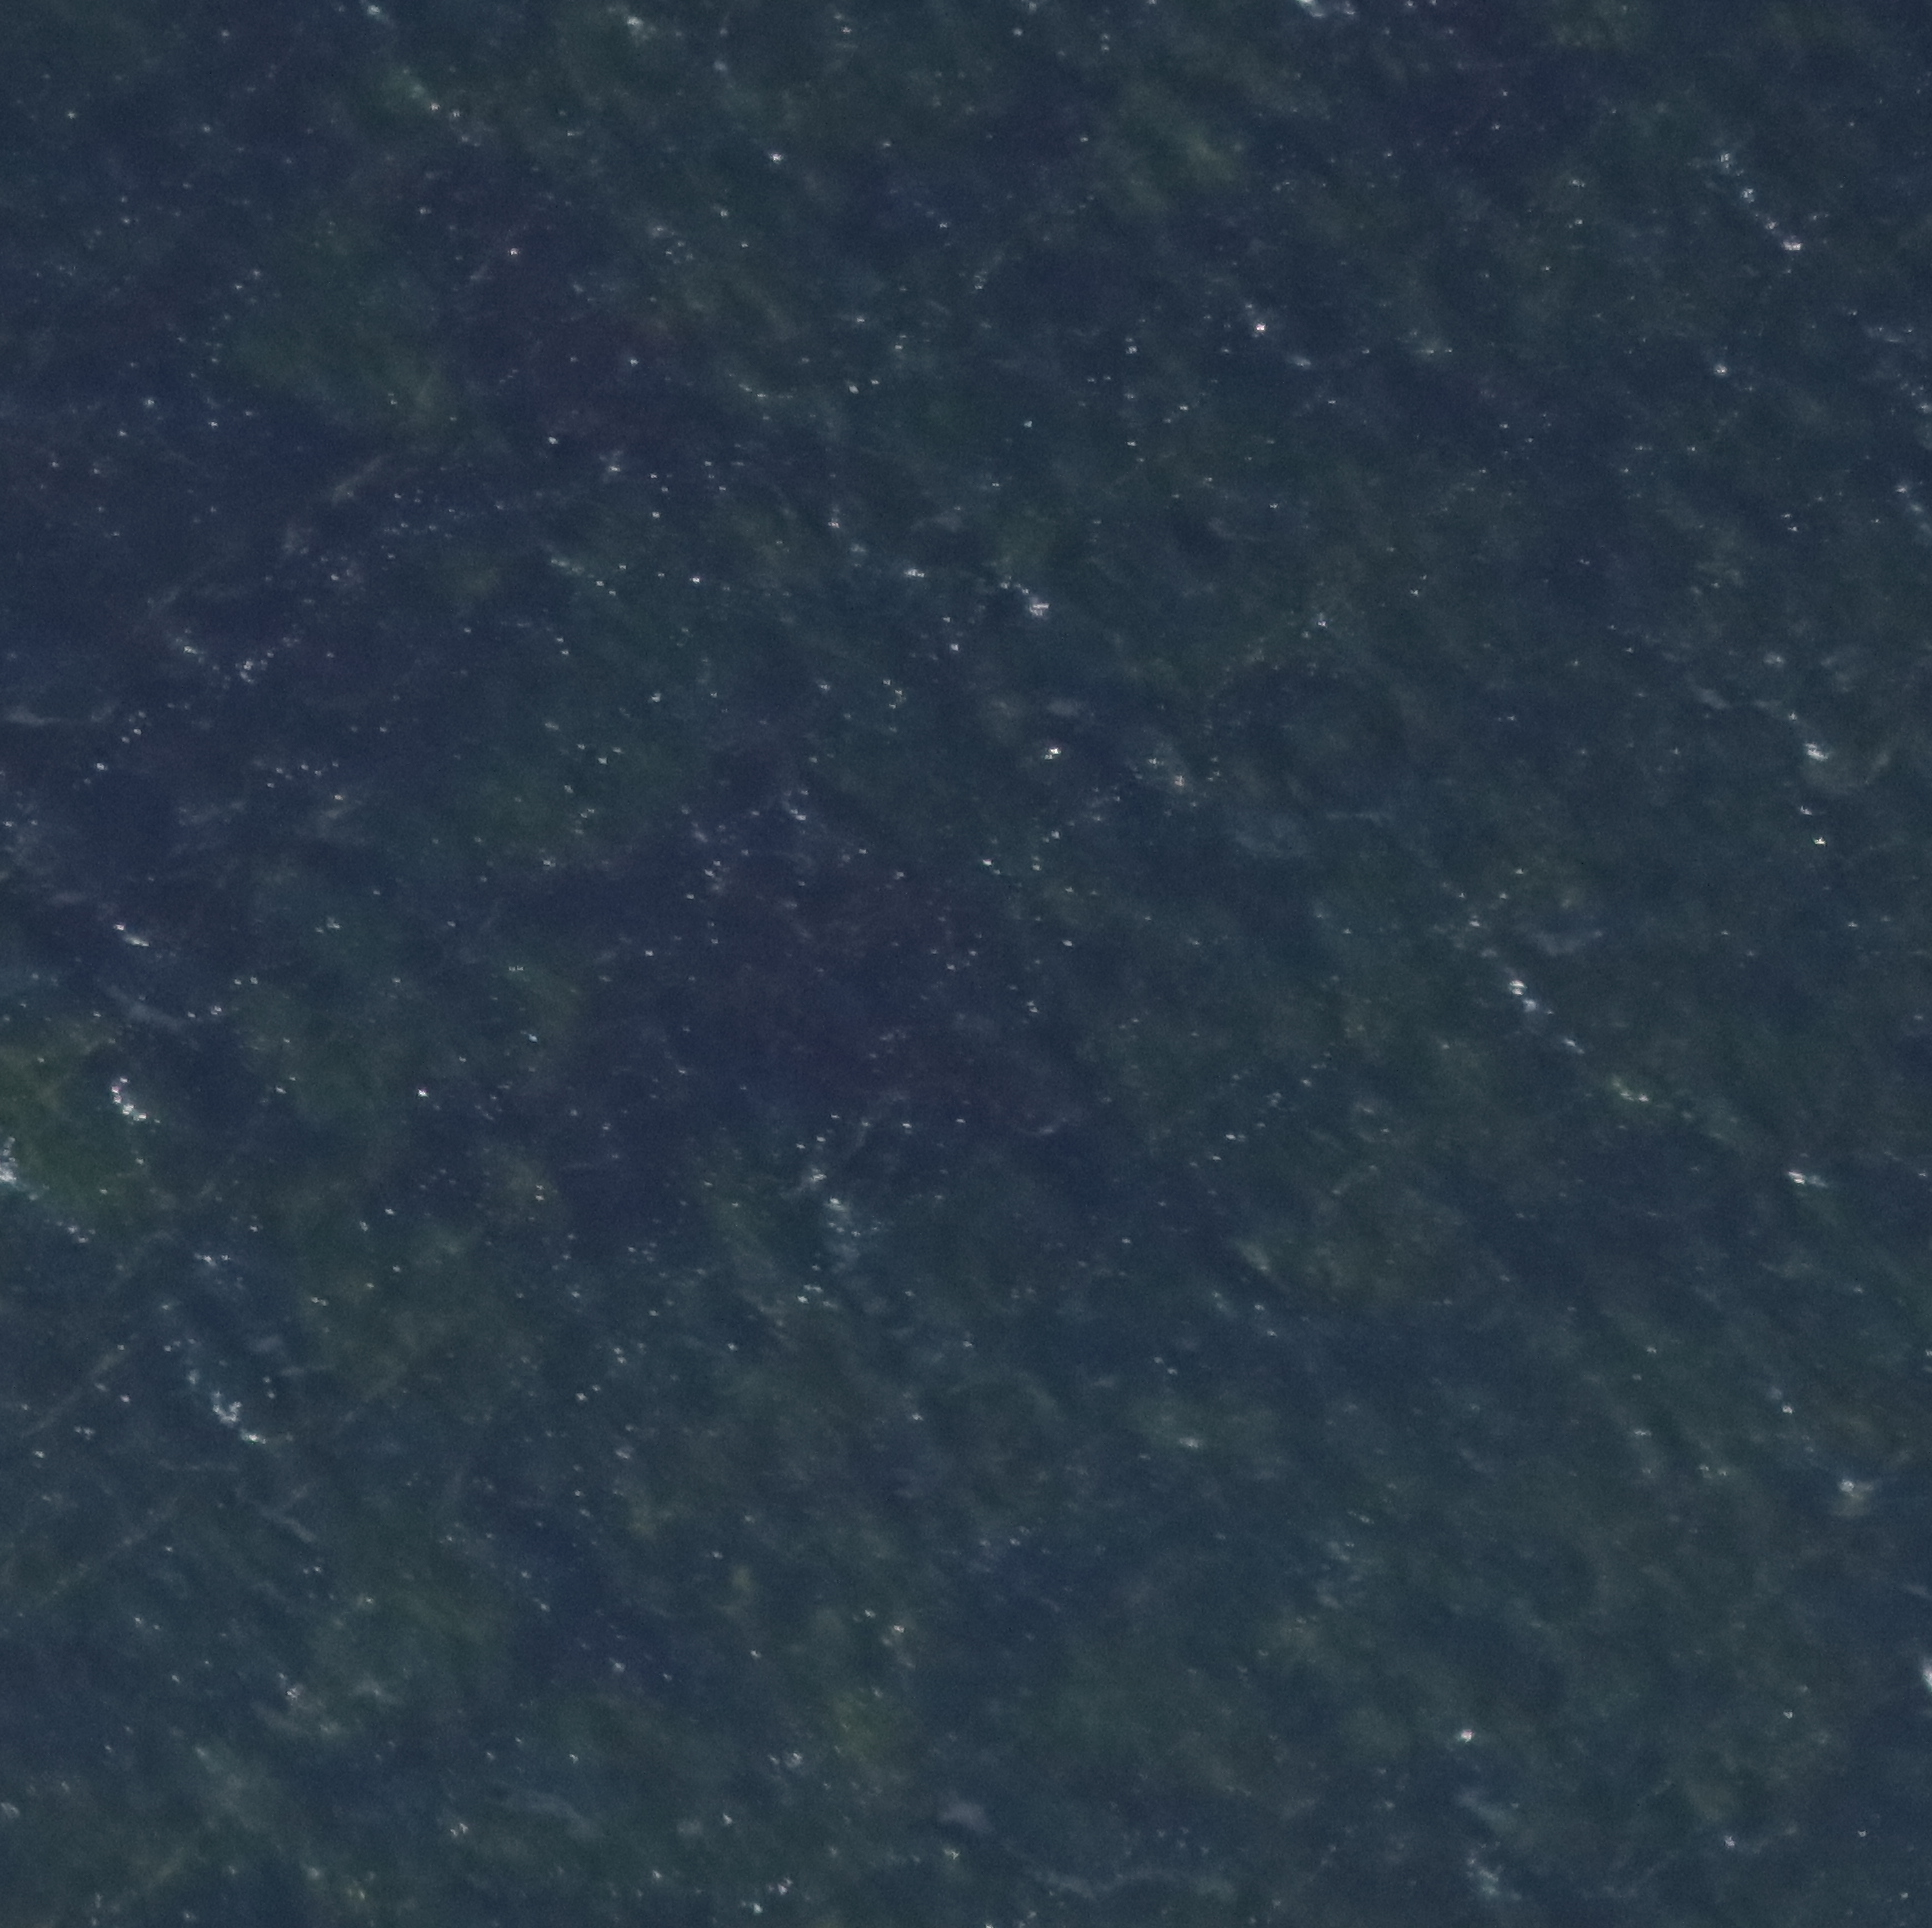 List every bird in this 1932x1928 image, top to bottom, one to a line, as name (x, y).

None